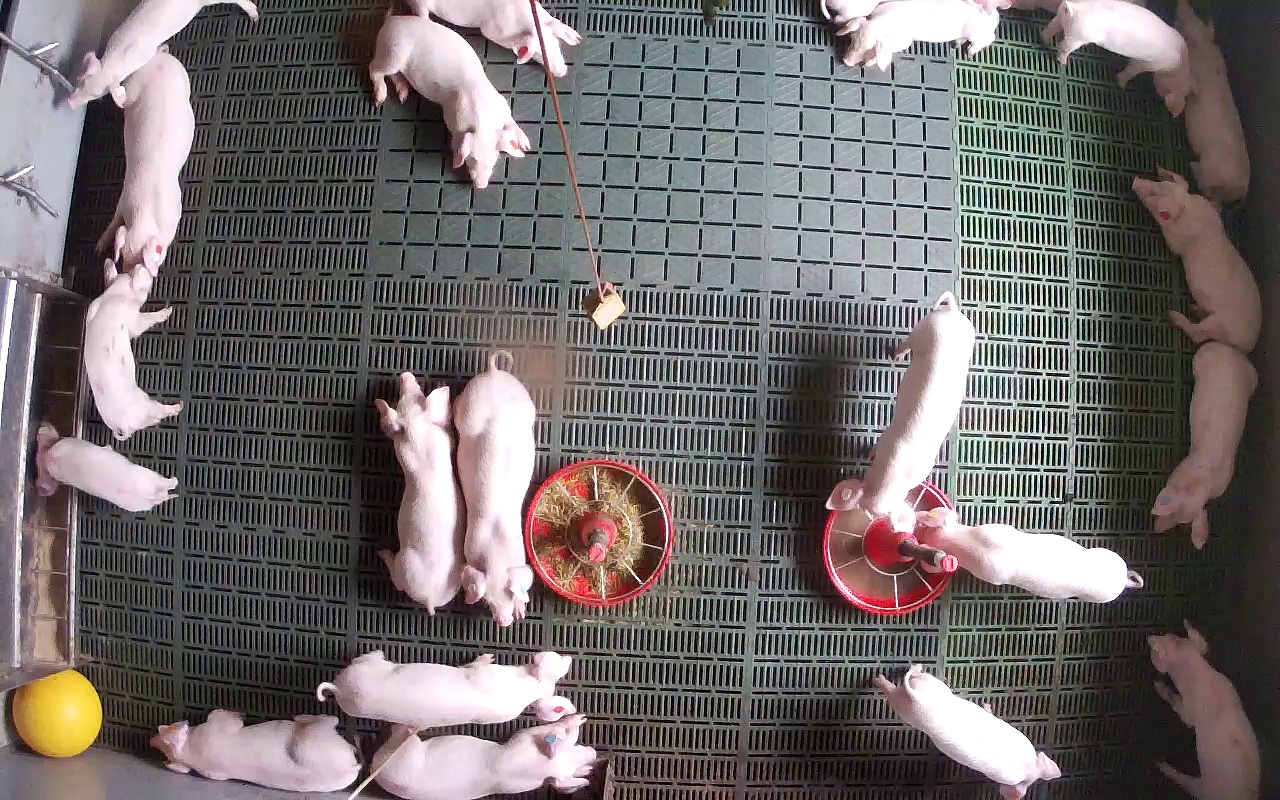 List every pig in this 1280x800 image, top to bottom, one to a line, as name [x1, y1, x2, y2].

pig [69, 0, 256, 110]
pig [407, 0, 583, 81]
pig [370, 1, 529, 191]
pig [815, 1, 1012, 28]
pig [1042, 1, 1200, 117]
pig [1172, 2, 1252, 209]
pig [836, 3, 997, 74]
pig [93, 44, 197, 277]
pig [1132, 163, 1264, 358]
pig [84, 260, 184, 440]
pig [823, 291, 975, 535]
pig [1151, 341, 1258, 552]
pig [452, 347, 538, 631]
pig [373, 373, 465, 619]
pig [33, 421, 178, 514]
pig [917, 509, 1143, 603]
pig [1148, 618, 1257, 799]
pig [313, 651, 578, 727]
pig [873, 664, 1062, 799]
pig [147, 710, 361, 791]
pig [369, 713, 596, 799]